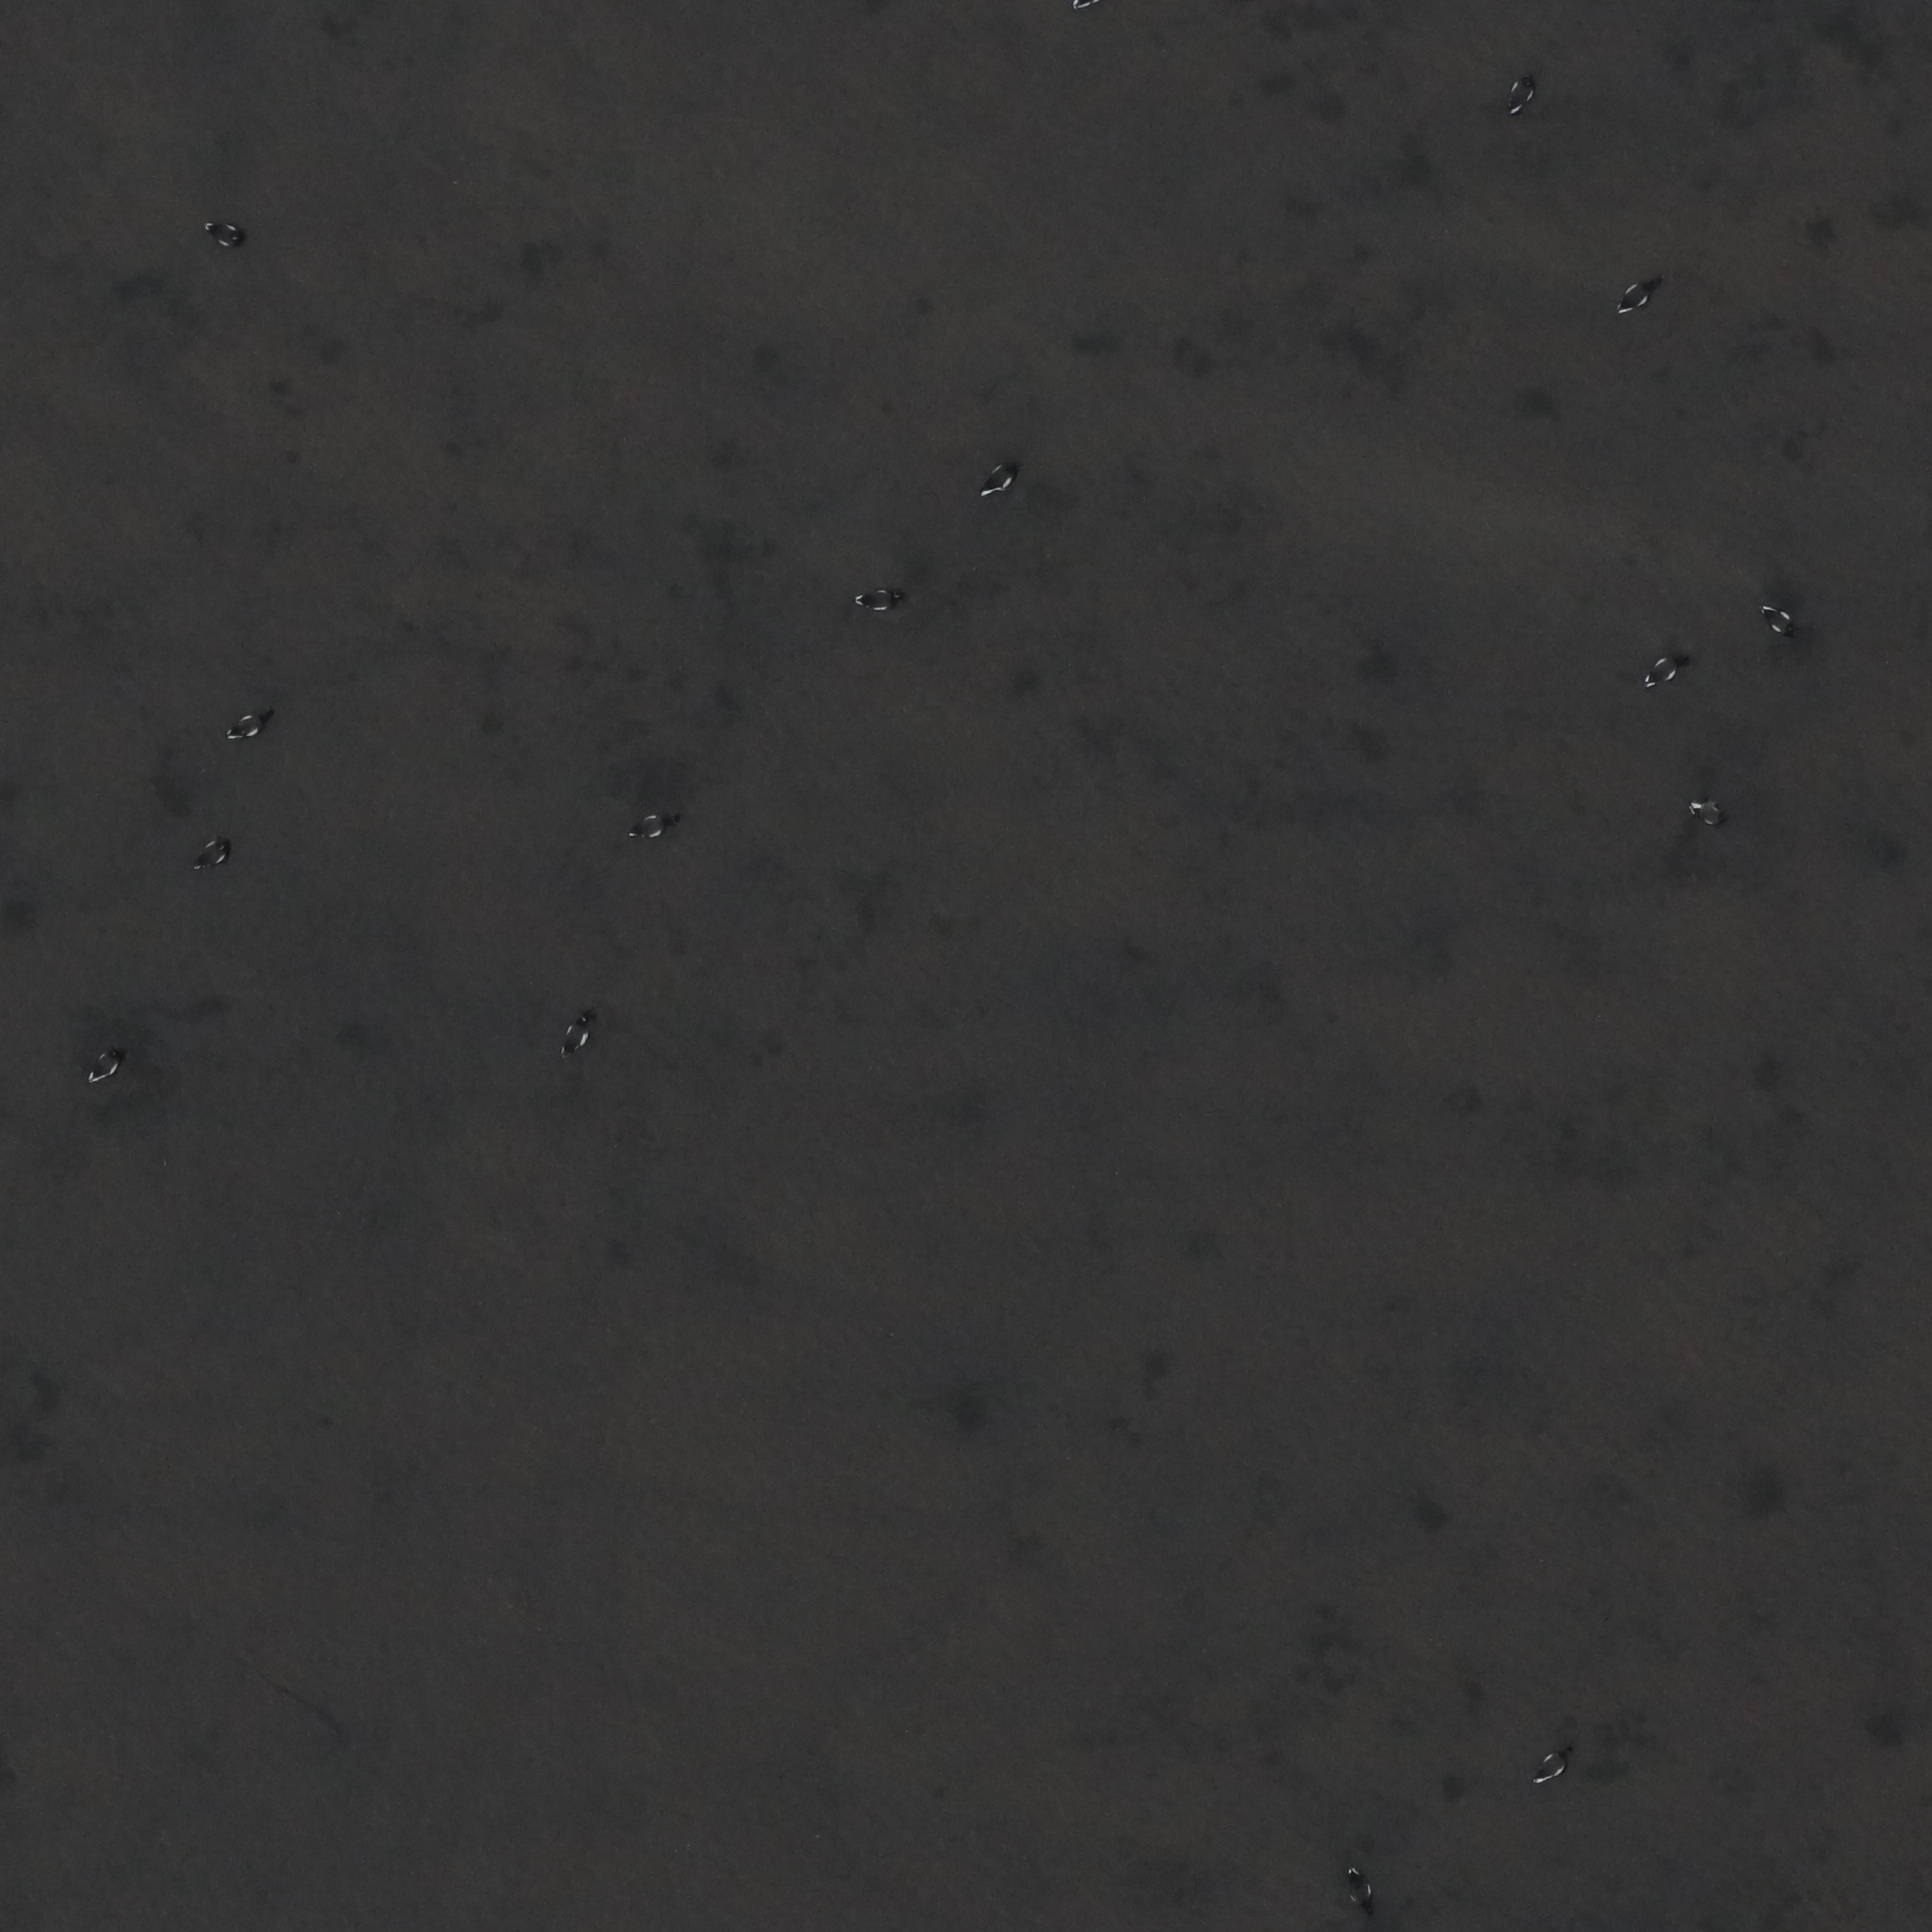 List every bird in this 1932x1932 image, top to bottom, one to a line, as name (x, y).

brant (1521, 97)
brant (242, 227)
brant (1634, 289)
brant (1005, 469)
brant (889, 589)
brant (1781, 619)
brant (1664, 670)
brant (262, 728)
brant (1711, 813)
brant (655, 826)
brant (197, 857)
brant (580, 1033)
brant (106, 1065)
brant (1552, 1766)
brant (1362, 1888)